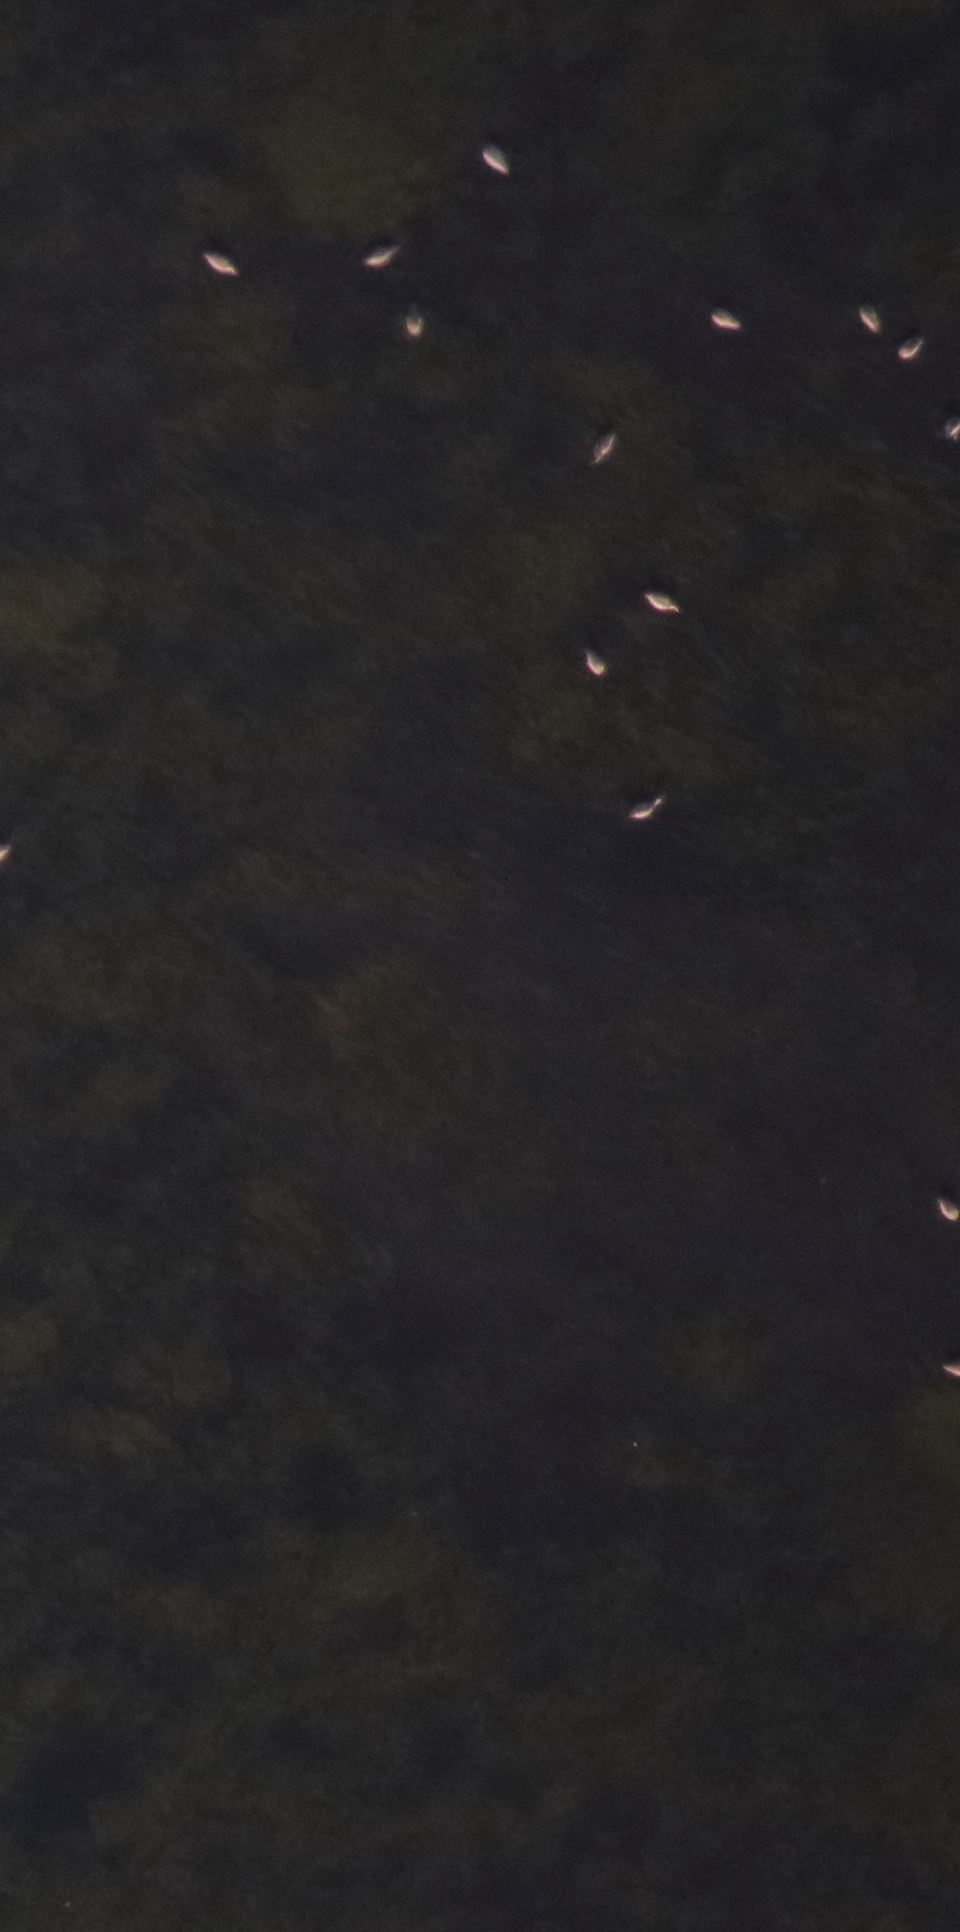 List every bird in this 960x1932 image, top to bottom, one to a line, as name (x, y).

other bird (495, 157)
other bird (381, 259)
other bird (218, 262)
other bird (419, 319)
other bird (866, 319)
other bird (731, 321)
other bird (908, 356)
other bird (603, 446)
other bird (665, 608)
other bird (594, 664)
other bird (642, 809)